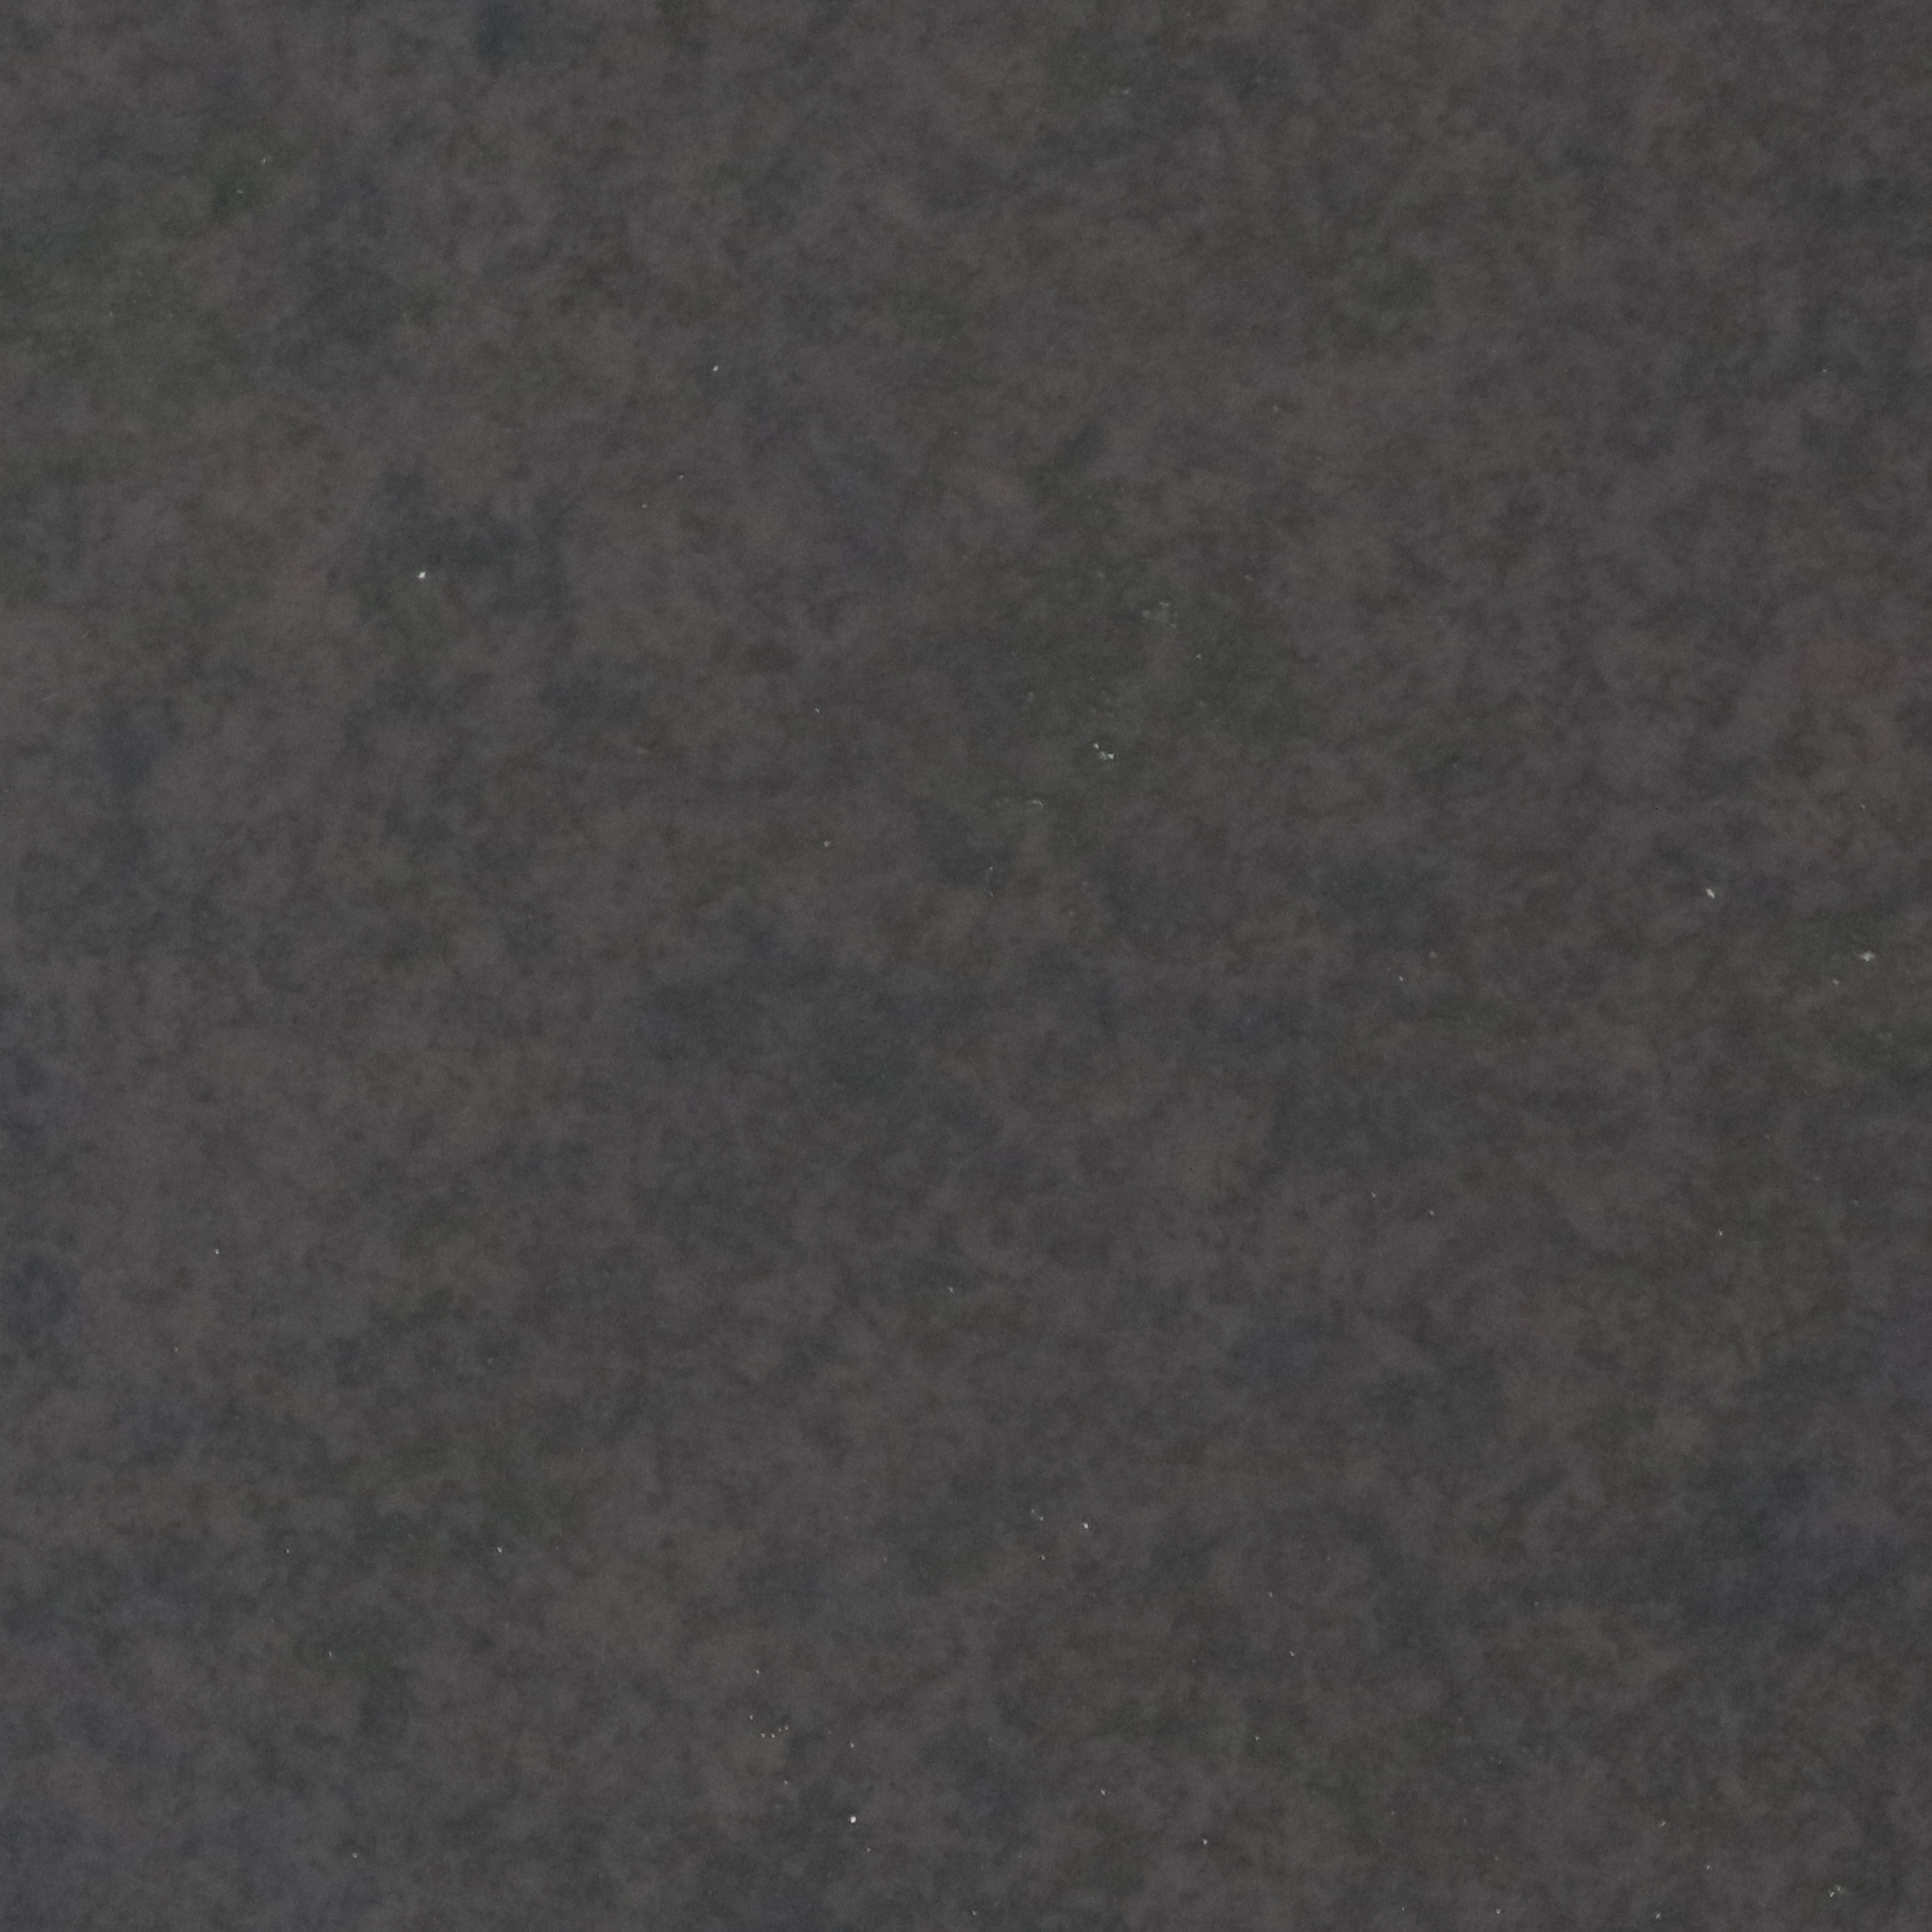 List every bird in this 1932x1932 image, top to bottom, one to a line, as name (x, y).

None